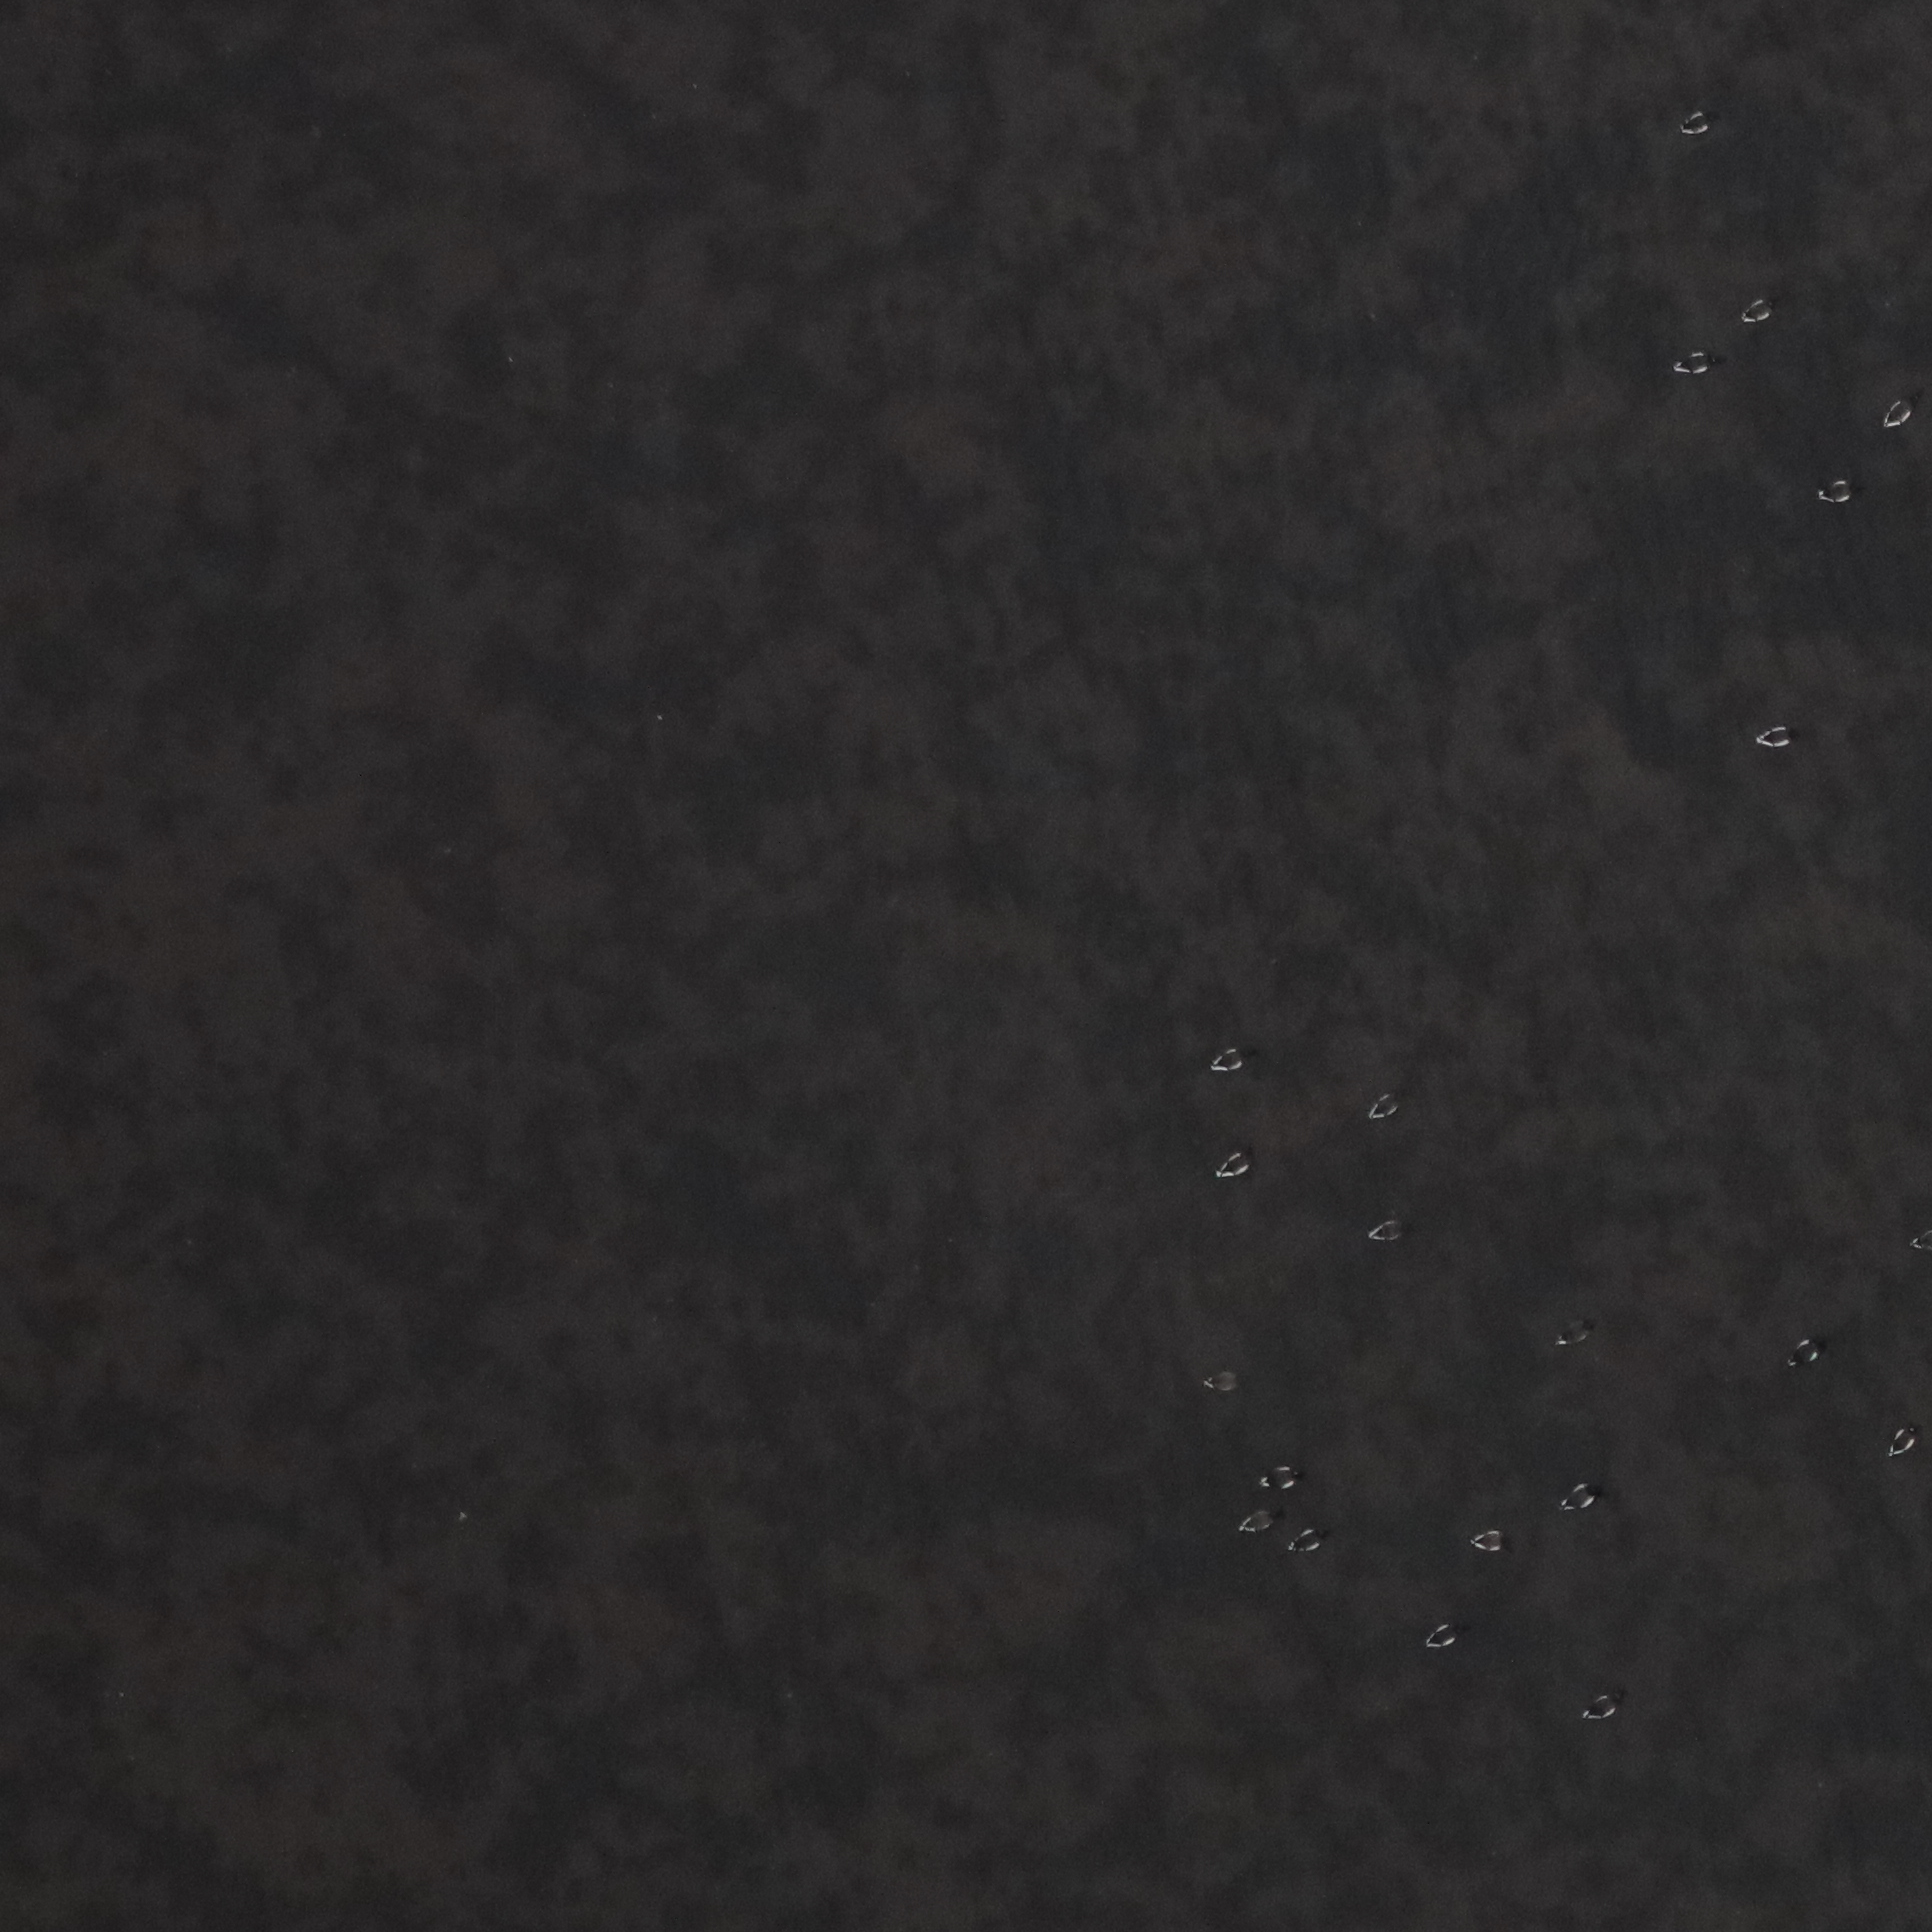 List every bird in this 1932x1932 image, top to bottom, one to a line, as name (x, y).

brant (1696, 123)
brant (1758, 310)
brant (1694, 365)
brant (1898, 411)
brant (1837, 491)
brant (1775, 737)
brant (1230, 1062)
brant (1385, 1105)
brant (1234, 1165)
brant (1389, 1231)
brant (1929, 1242)
brant (1576, 1331)
brant (1803, 1355)
brant (1220, 1384)
brant (1903, 1441)
brant (1280, 1477)
brant (1580, 1497)
brant (1261, 1522)
brant (1307, 1540)
brant (1488, 1541)
brant (1442, 1635)
brant (1600, 1707)